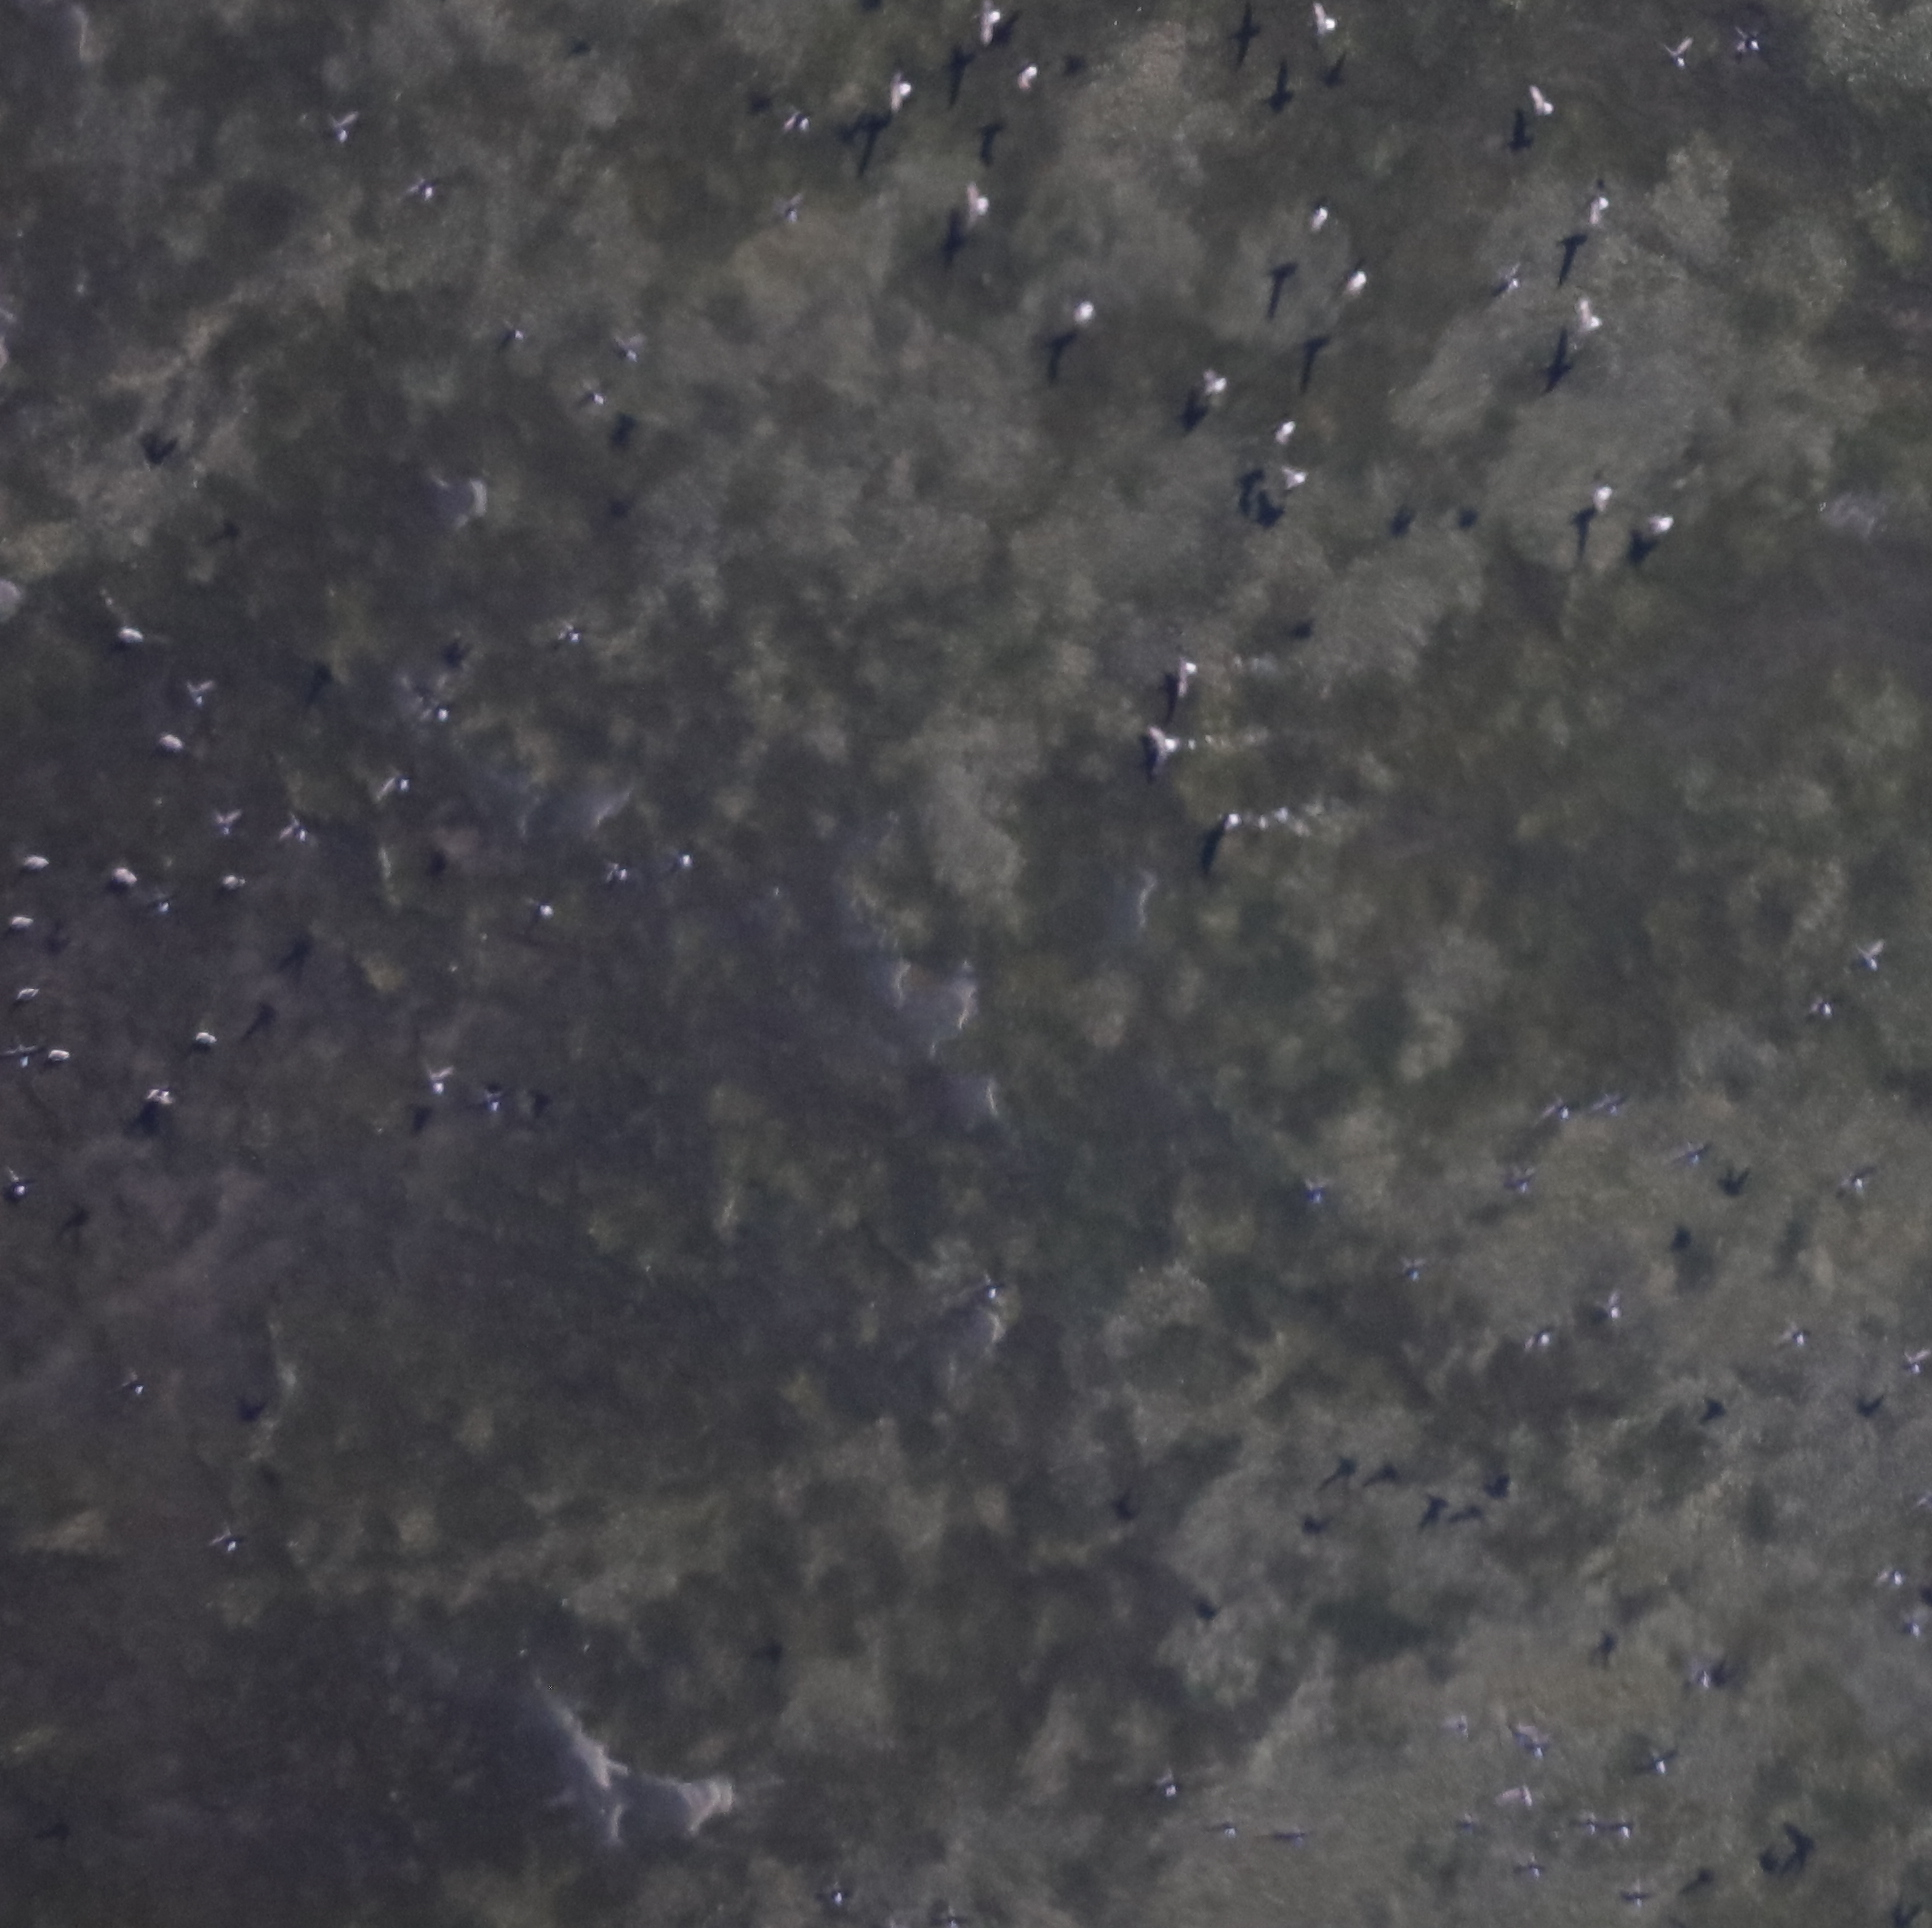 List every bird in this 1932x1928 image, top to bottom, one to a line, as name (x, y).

brant (985, 14)
brant (1334, 17)
brant (1760, 49)
brant (1674, 54)
brant (1021, 80)
brant (891, 92)
brant (1542, 108)
brant (341, 109)
brant (790, 122)
brant (424, 186)
brant (1604, 207)
brant (978, 209)
brant (803, 210)
brant (1311, 215)
brant (1360, 283)
brant (1508, 285)
brant (1092, 311)
brant (1586, 311)
brant (505, 334)
brant (626, 335)
brant (1214, 382)
brant (592, 391)
brant (1287, 430)
brant (1298, 485)
brant (1609, 503)
brant (1664, 527)
brant (141, 631)
brant (579, 641)
brant (1188, 673)
brant (210, 695)
brant (442, 706)
brant (1164, 741)
brant (172, 751)
brant (408, 782)
brant (239, 815)
brant (302, 826)
brant (1232, 834)
brant (50, 851)
brant (684, 852)
brant (138, 868)
brant (616, 870)
brant (245, 873)
brant (546, 899)
brant (174, 907)
brant (13, 914)
brant (1869, 961)
brant (28, 994)
brant (1833, 1005)
brant (198, 1034)
brant (68, 1050)
brant (24, 1054)
brant (439, 1080)
brant (161, 1096)
brant (1604, 1102)
brant (492, 1104)
brant (1557, 1111)
brant (1705, 1158)
brant (20, 1179)
brant (1528, 1182)
brant (1315, 1190)
brant (1854, 1192)
brant (1415, 1280)
brant (990, 1281)
brant (1627, 1304)
brant (1807, 1336)
brant (1537, 1340)
brant (1918, 1353)
brant (133, 1385)
brant (229, 1540)
brant (1897, 1574)
brant (1924, 1624)
brant (1716, 1676)
brant (1469, 1718)
brant (1542, 1736)
brant (1659, 1761)
brant (1167, 1777)
brant (1524, 1790)
brant (1628, 1826)
brant (1581, 1829)
brant (1484, 1834)
brant (1230, 1839)
brant (1294, 1839)
brant (1536, 1869)
brant (1635, 1886)
brant (843, 1894)